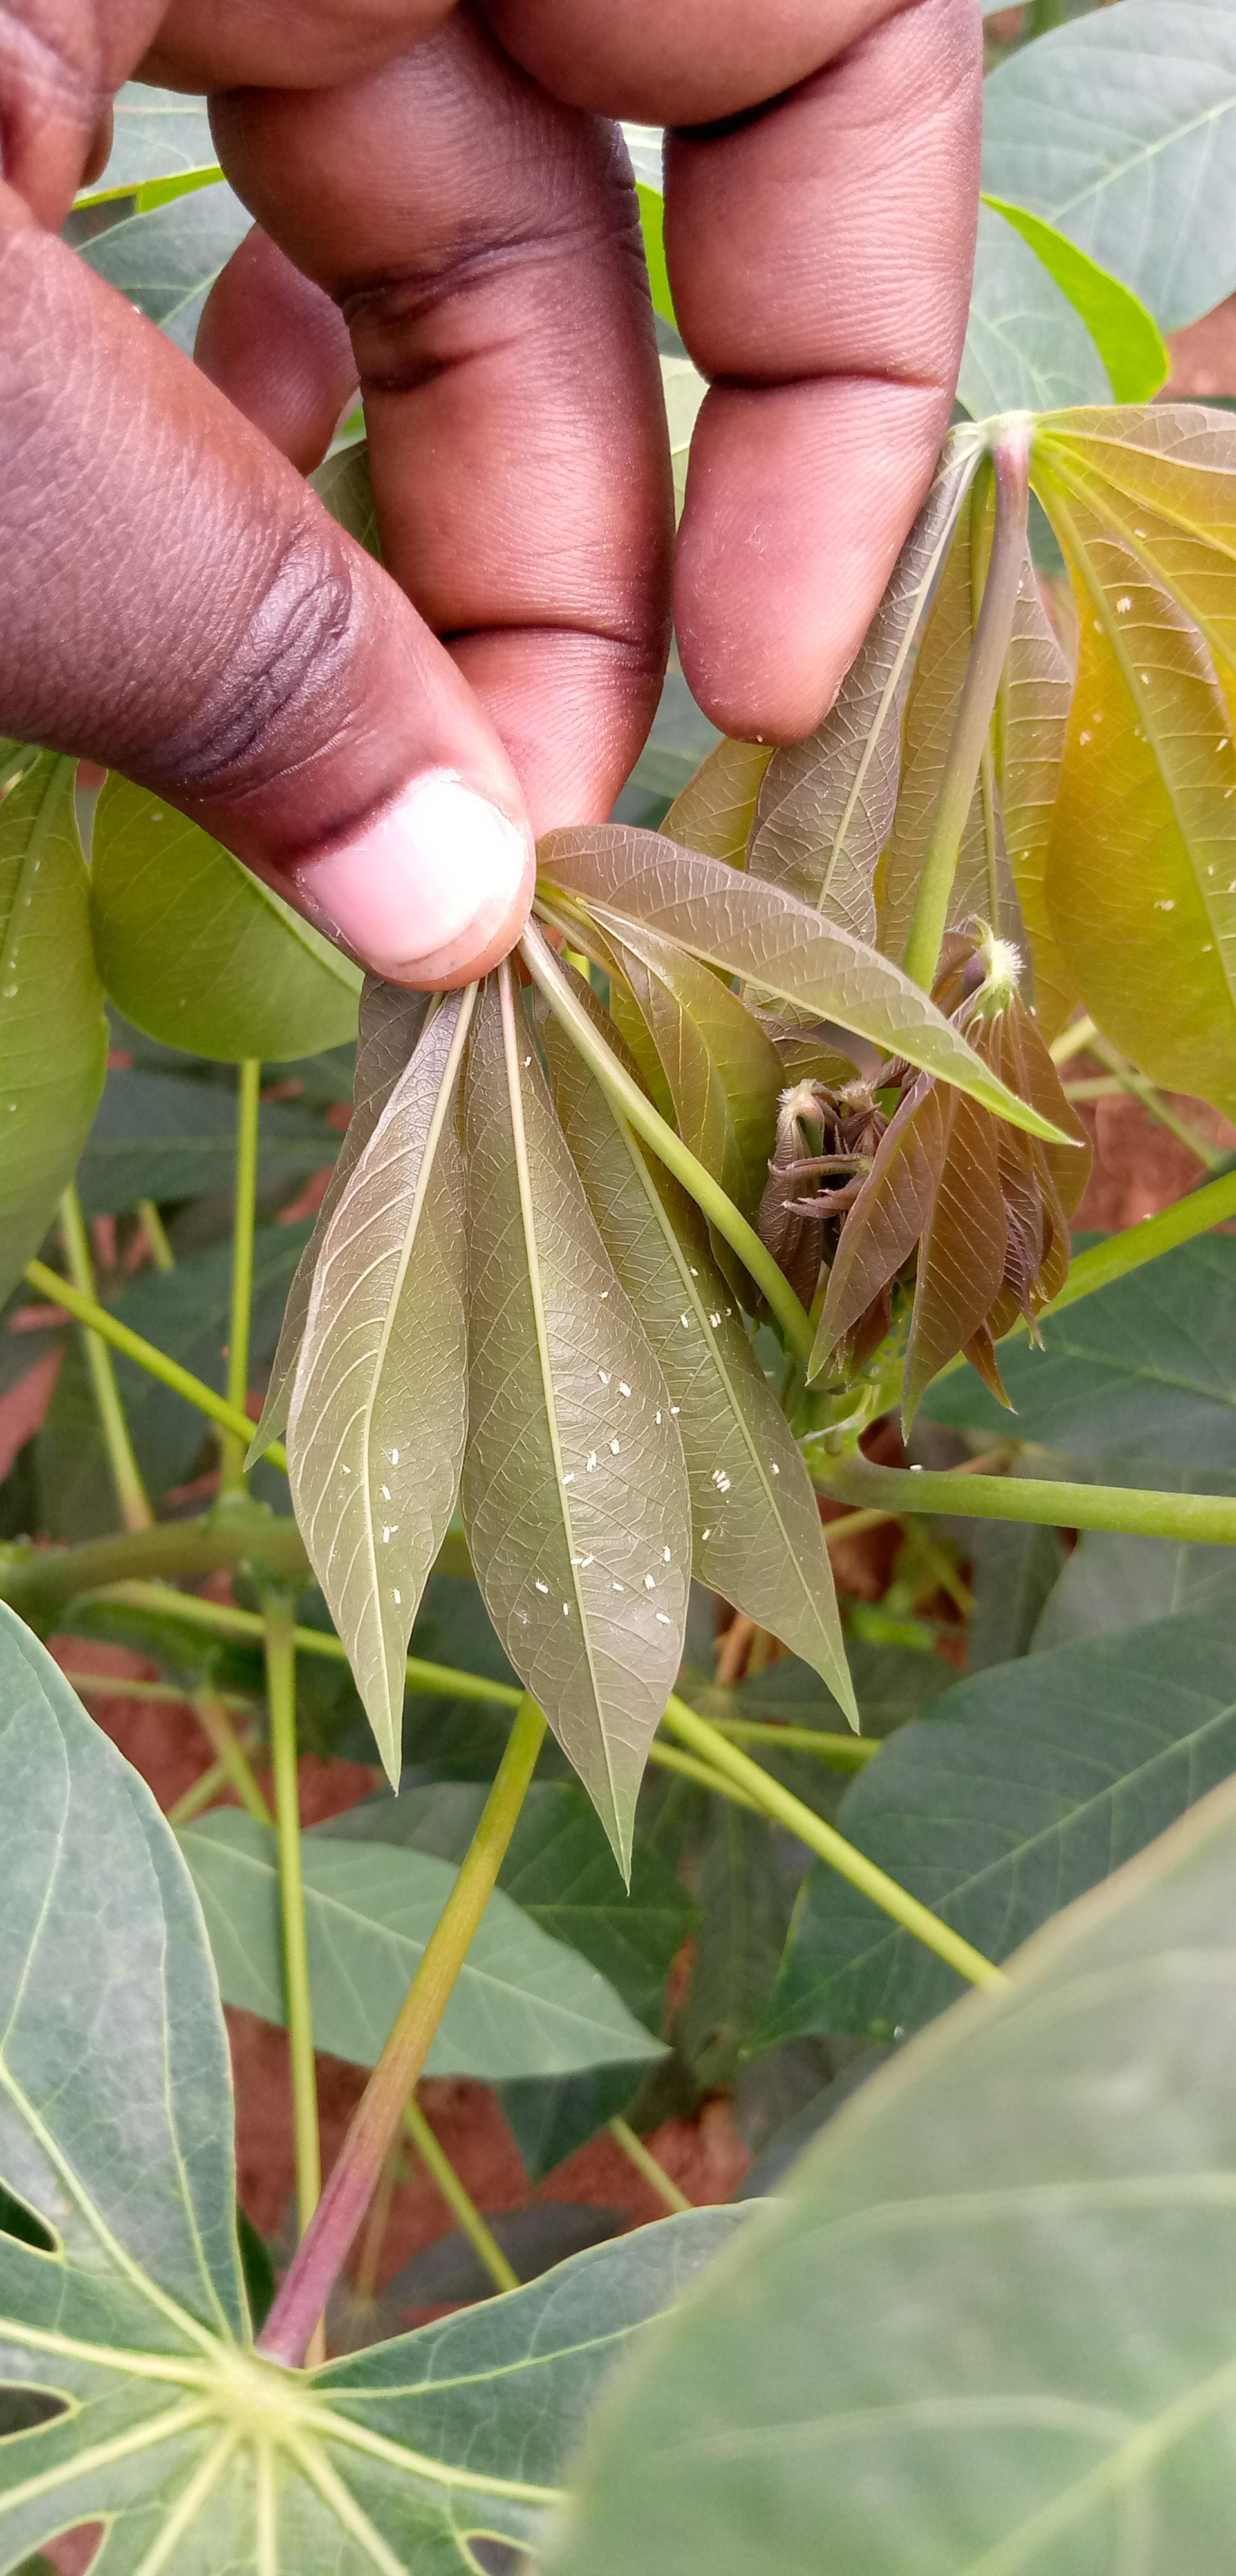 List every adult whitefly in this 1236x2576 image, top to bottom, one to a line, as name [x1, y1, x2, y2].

whitefly [518, 1044, 539, 1072]
whitefly [685, 1253, 703, 1283]
whitefly [595, 1280, 613, 1305]
whitefly [721, 1298, 738, 1321]
whitefly [704, 1306, 722, 1333]
whitefly [672, 1308, 705, 1338]
whitefly [592, 1365, 606, 1386]
whitefly [615, 1376, 634, 1402]
whitefly [663, 1399, 682, 1419]
whitefly [647, 1405, 666, 1431]
whitefly [603, 1432, 626, 1457]
whitefly [580, 1443, 601, 1473]
whitefly [388, 1444, 408, 1464]
whitefly [772, 1457, 785, 1478]
whitefly [336, 1459, 350, 1480]
whitefly [707, 1464, 728, 1495]
whitefly [704, 1466, 736, 1495]
whitefly [554, 1475, 581, 1490]
whitefly [374, 1484, 394, 1502]
whitefly [381, 1522, 400, 1540]
whitefly [700, 1523, 715, 1547]
whitefly [658, 1542, 675, 1564]
whitefly [567, 1544, 601, 1574]
whitefly [566, 1553, 599, 1576]
whitefly [639, 1569, 659, 1598]
whitefly [639, 1573, 659, 1589]
whitefly [532, 1579, 557, 1596]
whitefly [602, 1582, 627, 1599]
whitefly [386, 1583, 417, 1615]
whitefly [554, 1597, 574, 1618]
whitefly [653, 1609, 678, 1631]